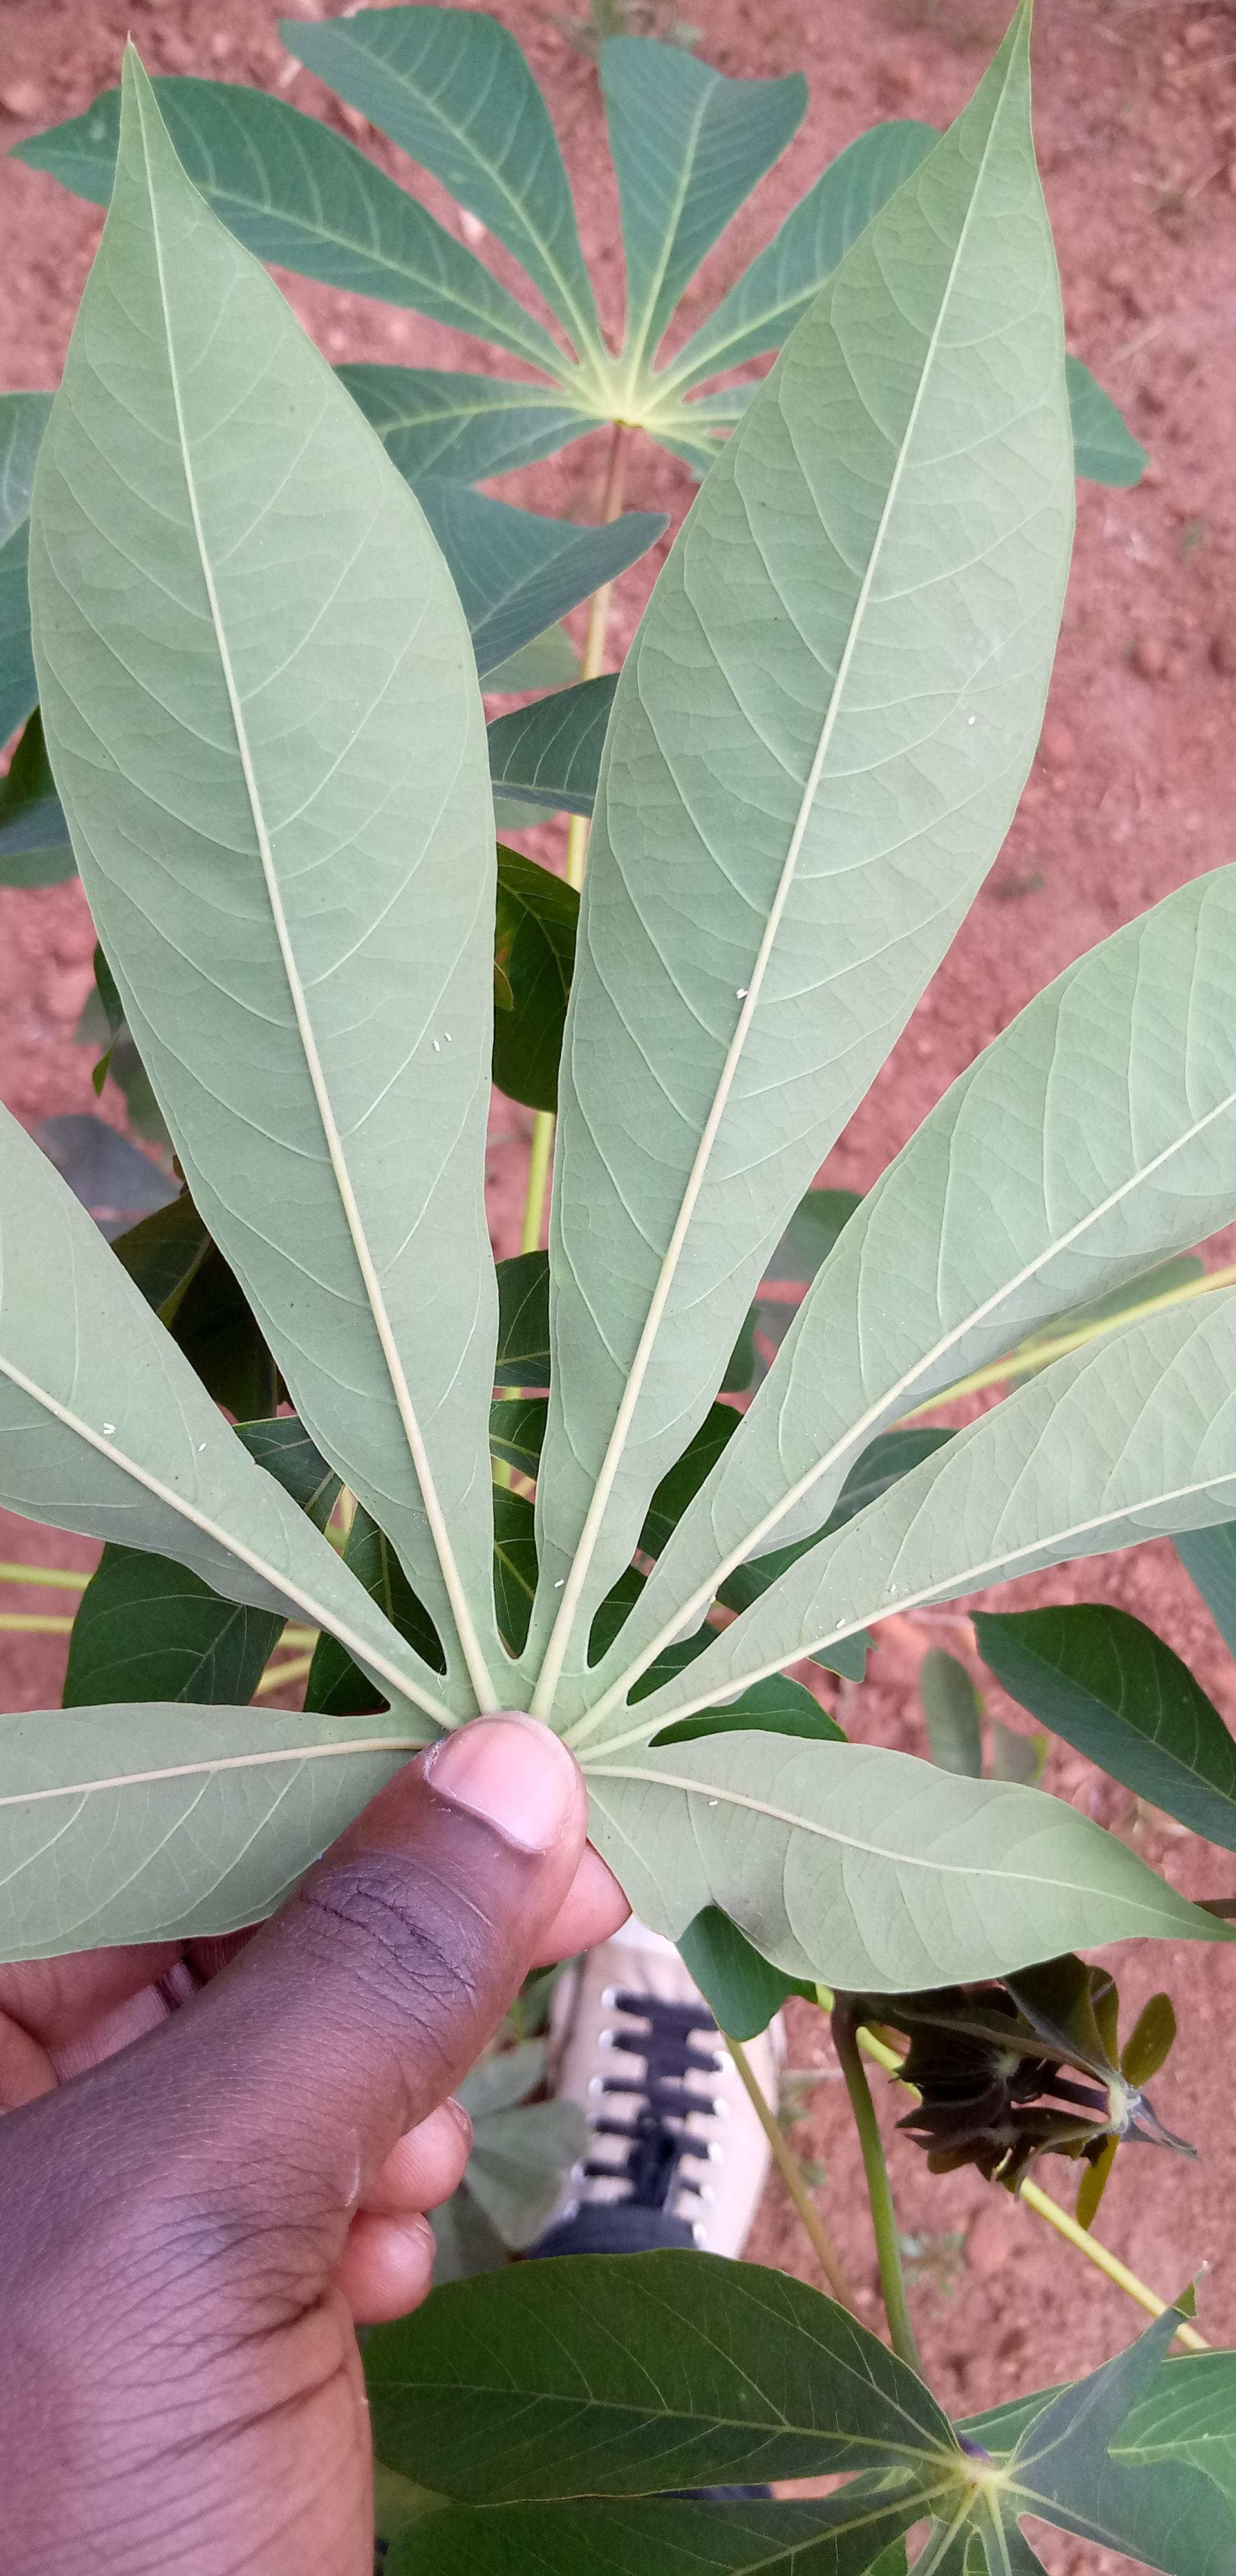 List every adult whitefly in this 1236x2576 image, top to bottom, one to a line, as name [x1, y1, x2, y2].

whitefly [966, 714, 976, 728]
whitefly [732, 985, 751, 1002]
whitefly [442, 1029, 453, 1043]
whitefly [431, 1038, 442, 1054]
whitefly [100, 1421, 118, 1430]
whitefly [101, 1428, 117, 1437]
whitefly [196, 1440, 209, 1454]
whitefly [552, 1577, 566, 1590]
whitefly [886, 1582, 899, 1595]
whitefly [707, 1594, 716, 1605]
whitefly [834, 1616, 848, 1632]
whitefly [706, 1798, 722, 1808]